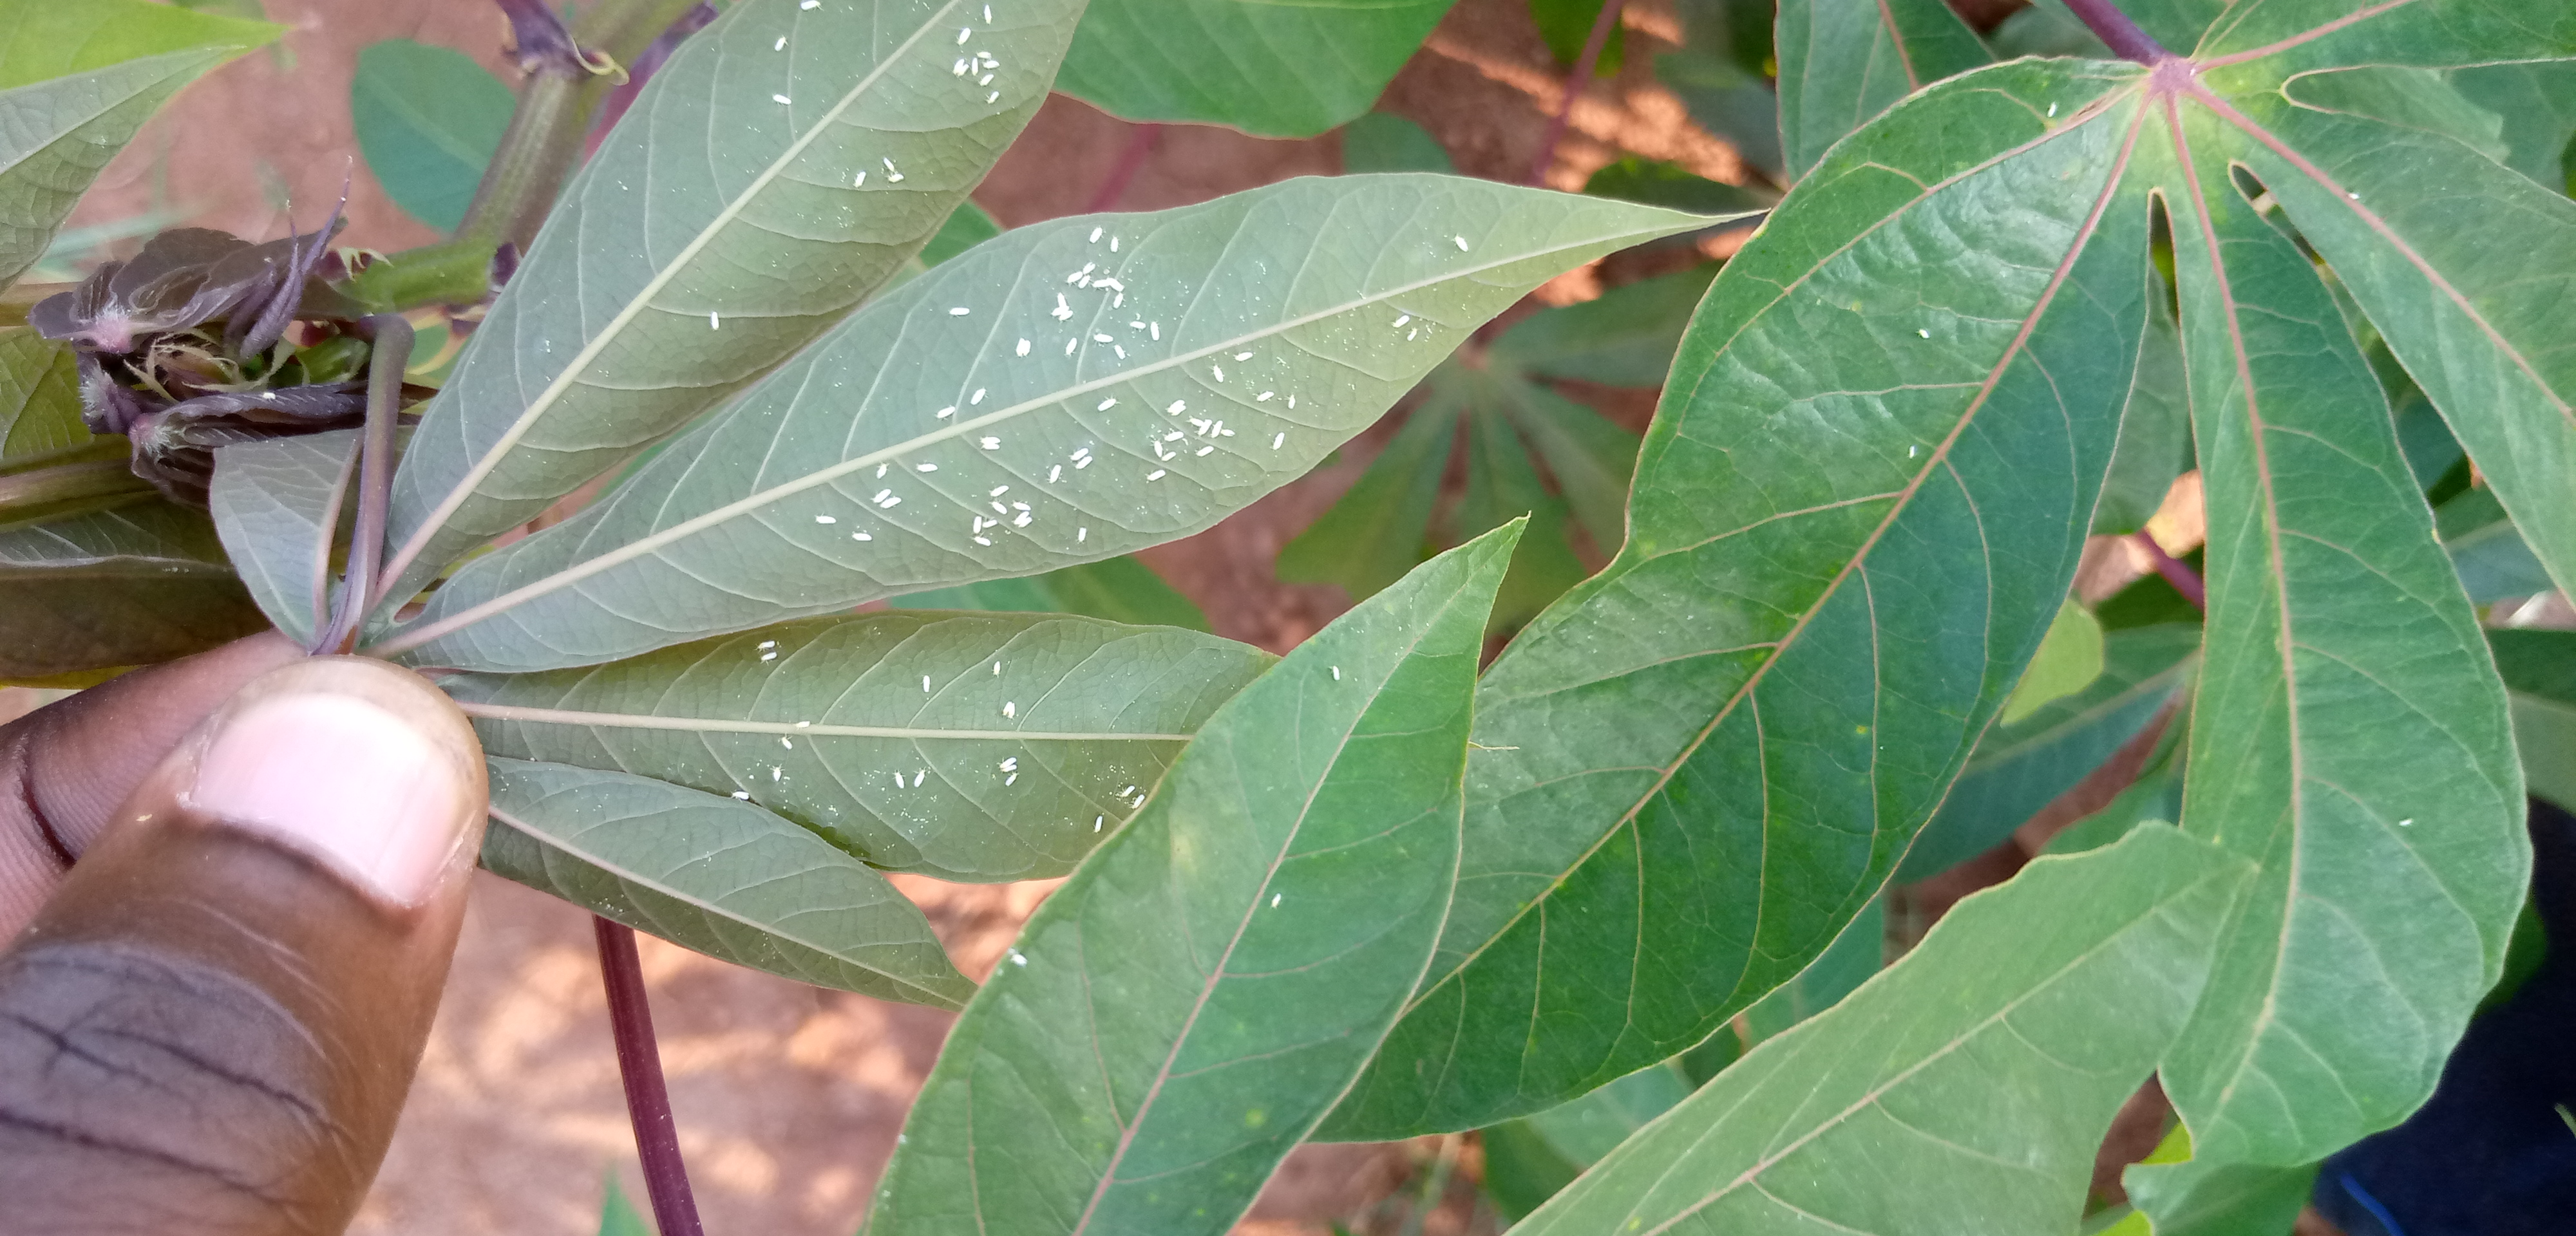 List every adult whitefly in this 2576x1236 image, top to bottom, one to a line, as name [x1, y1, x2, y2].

whitefly [799, 1, 822, 12]
whitefly [983, 4, 994, 27]
whitefly [954, 26, 974, 48]
whitefly [772, 33, 790, 54]
whitefly [976, 50, 994, 60]
whitefly [953, 58, 969, 78]
whitefly [981, 59, 1000, 71]
whitefly [981, 61, 1001, 73]
whitefly [2188, 66, 2198, 78]
whitefly [980, 72, 996, 91]
whitefly [987, 89, 1001, 108]
whitefly [770, 91, 792, 108]
whitefly [2045, 99, 2057, 120]
whitefly [882, 156, 896, 173]
whitefly [852, 169, 867, 189]
whitefly [887, 174, 907, 185]
whitefly [2345, 190, 2362, 202]
whitefly [1087, 225, 1104, 244]
whitefly [1108, 234, 1121, 254]
whitefly [1453, 234, 1470, 252]
whitefly [1082, 260, 1097, 275]
whitefly [1067, 270, 1083, 285]
whitefly [1077, 274, 1091, 291]
whitefly [1108, 276, 1124, 292]
whitefly [1092, 277, 1108, 287]
whitefly [1056, 290, 1068, 306]
whitefly [1112, 291, 1124, 310]
whitefly [946, 305, 972, 317]
whitefly [1051, 305, 1070, 317]
whitefly [708, 309, 723, 333]
whitefly [1059, 310, 1074, 323]
whitefly [1392, 314, 1411, 329]
whitefly [1126, 318, 1147, 330]
whitefly [1148, 319, 1164, 344]
whitefly [1406, 326, 1419, 344]
whitefly [1914, 326, 1932, 341]
whitefly [1090, 331, 1116, 344]
whitefly [1063, 335, 1079, 357]
whitefly [1013, 336, 1034, 359]
whitefly [1113, 343, 1128, 362]
whitefly [1232, 351, 1255, 361]
whitefly [1212, 363, 1226, 383]
whitefly [968, 387, 987, 406]
whitefly [260, 389, 278, 402]
whitefly [1255, 390, 1276, 402]
whitefly [1286, 393, 1297, 411]
whitefly [1096, 395, 1119, 414]
whitefly [1167, 398, 1185, 415]
whitefly [935, 405, 958, 420]
whitefly [1173, 405, 1186, 416]
whitefly [1188, 416, 1203, 427]
whitefly [1197, 418, 1213, 437]
whitefly [1210, 419, 1223, 437]
whitefly [1221, 427, 1237, 438]
whitefly [1161, 429, 1185, 442]
whitefly [1271, 431, 1286, 451]
whitefly [978, 435, 1001, 444]
whitefly [1153, 438, 1162, 457]
whitefly [1906, 442, 1917, 461]
whitefly [981, 443, 1001, 451]
whitefly [1193, 445, 1215, 458]
whitefly [1070, 447, 1089, 463]
whitefly [1162, 451, 1177, 465]
whitefly [1075, 455, 1094, 471]
whitefly [873, 460, 889, 482]
whitefly [914, 460, 940, 474]
whitefly [1048, 460, 1061, 485]
whitefly [1144, 467, 1168, 482]
whitefly [989, 485, 1010, 498]
whitefly [871, 487, 892, 505]
whitefly [880, 496, 903, 511]
whitefly [991, 500, 1009, 515]
whitefly [1010, 501, 1032, 511]
whitefly [1014, 510, 1029, 526]
whitefly [813, 512, 838, 527]
whitefly [972, 514, 983, 535]
whitefly [1019, 516, 1032, 529]
whitefly [981, 519, 999, 530]
whitefly [1077, 524, 1086, 544]
whitefly [849, 531, 875, 546]
whitefly [972, 535, 992, 548]
whitefly [2508, 589, 2550, 625]
whitefly [755, 639, 777, 649]
whitefly [759, 651, 779, 664]
whitefly [1325, 658, 1344, 682]
whitefly [992, 659, 1003, 677]
whitefly [921, 673, 934, 694]
whitefly [1002, 701, 1012, 716]
whitefly [1009, 702, 1016, 719]
whitefly [794, 719, 812, 728]
whitefly [781, 735, 793, 751]
whitefly [999, 756, 1017, 768]
whitefly [772, 764, 783, 782]
whitefly [1001, 764, 1017, 772]
whitefly [893, 769, 907, 790]
whitefly [913, 769, 928, 788]
whitefly [1005, 772, 1018, 787]
whitefly [1121, 784, 1137, 800]
whitefly [730, 787, 751, 801]
whitefly [1131, 792, 1146, 811]
whitefly [1093, 813, 1104, 833]
whitefly [2396, 816, 2415, 829]
whitefly [1264, 884, 1289, 919]
whitefly [1009, 951, 1030, 967]